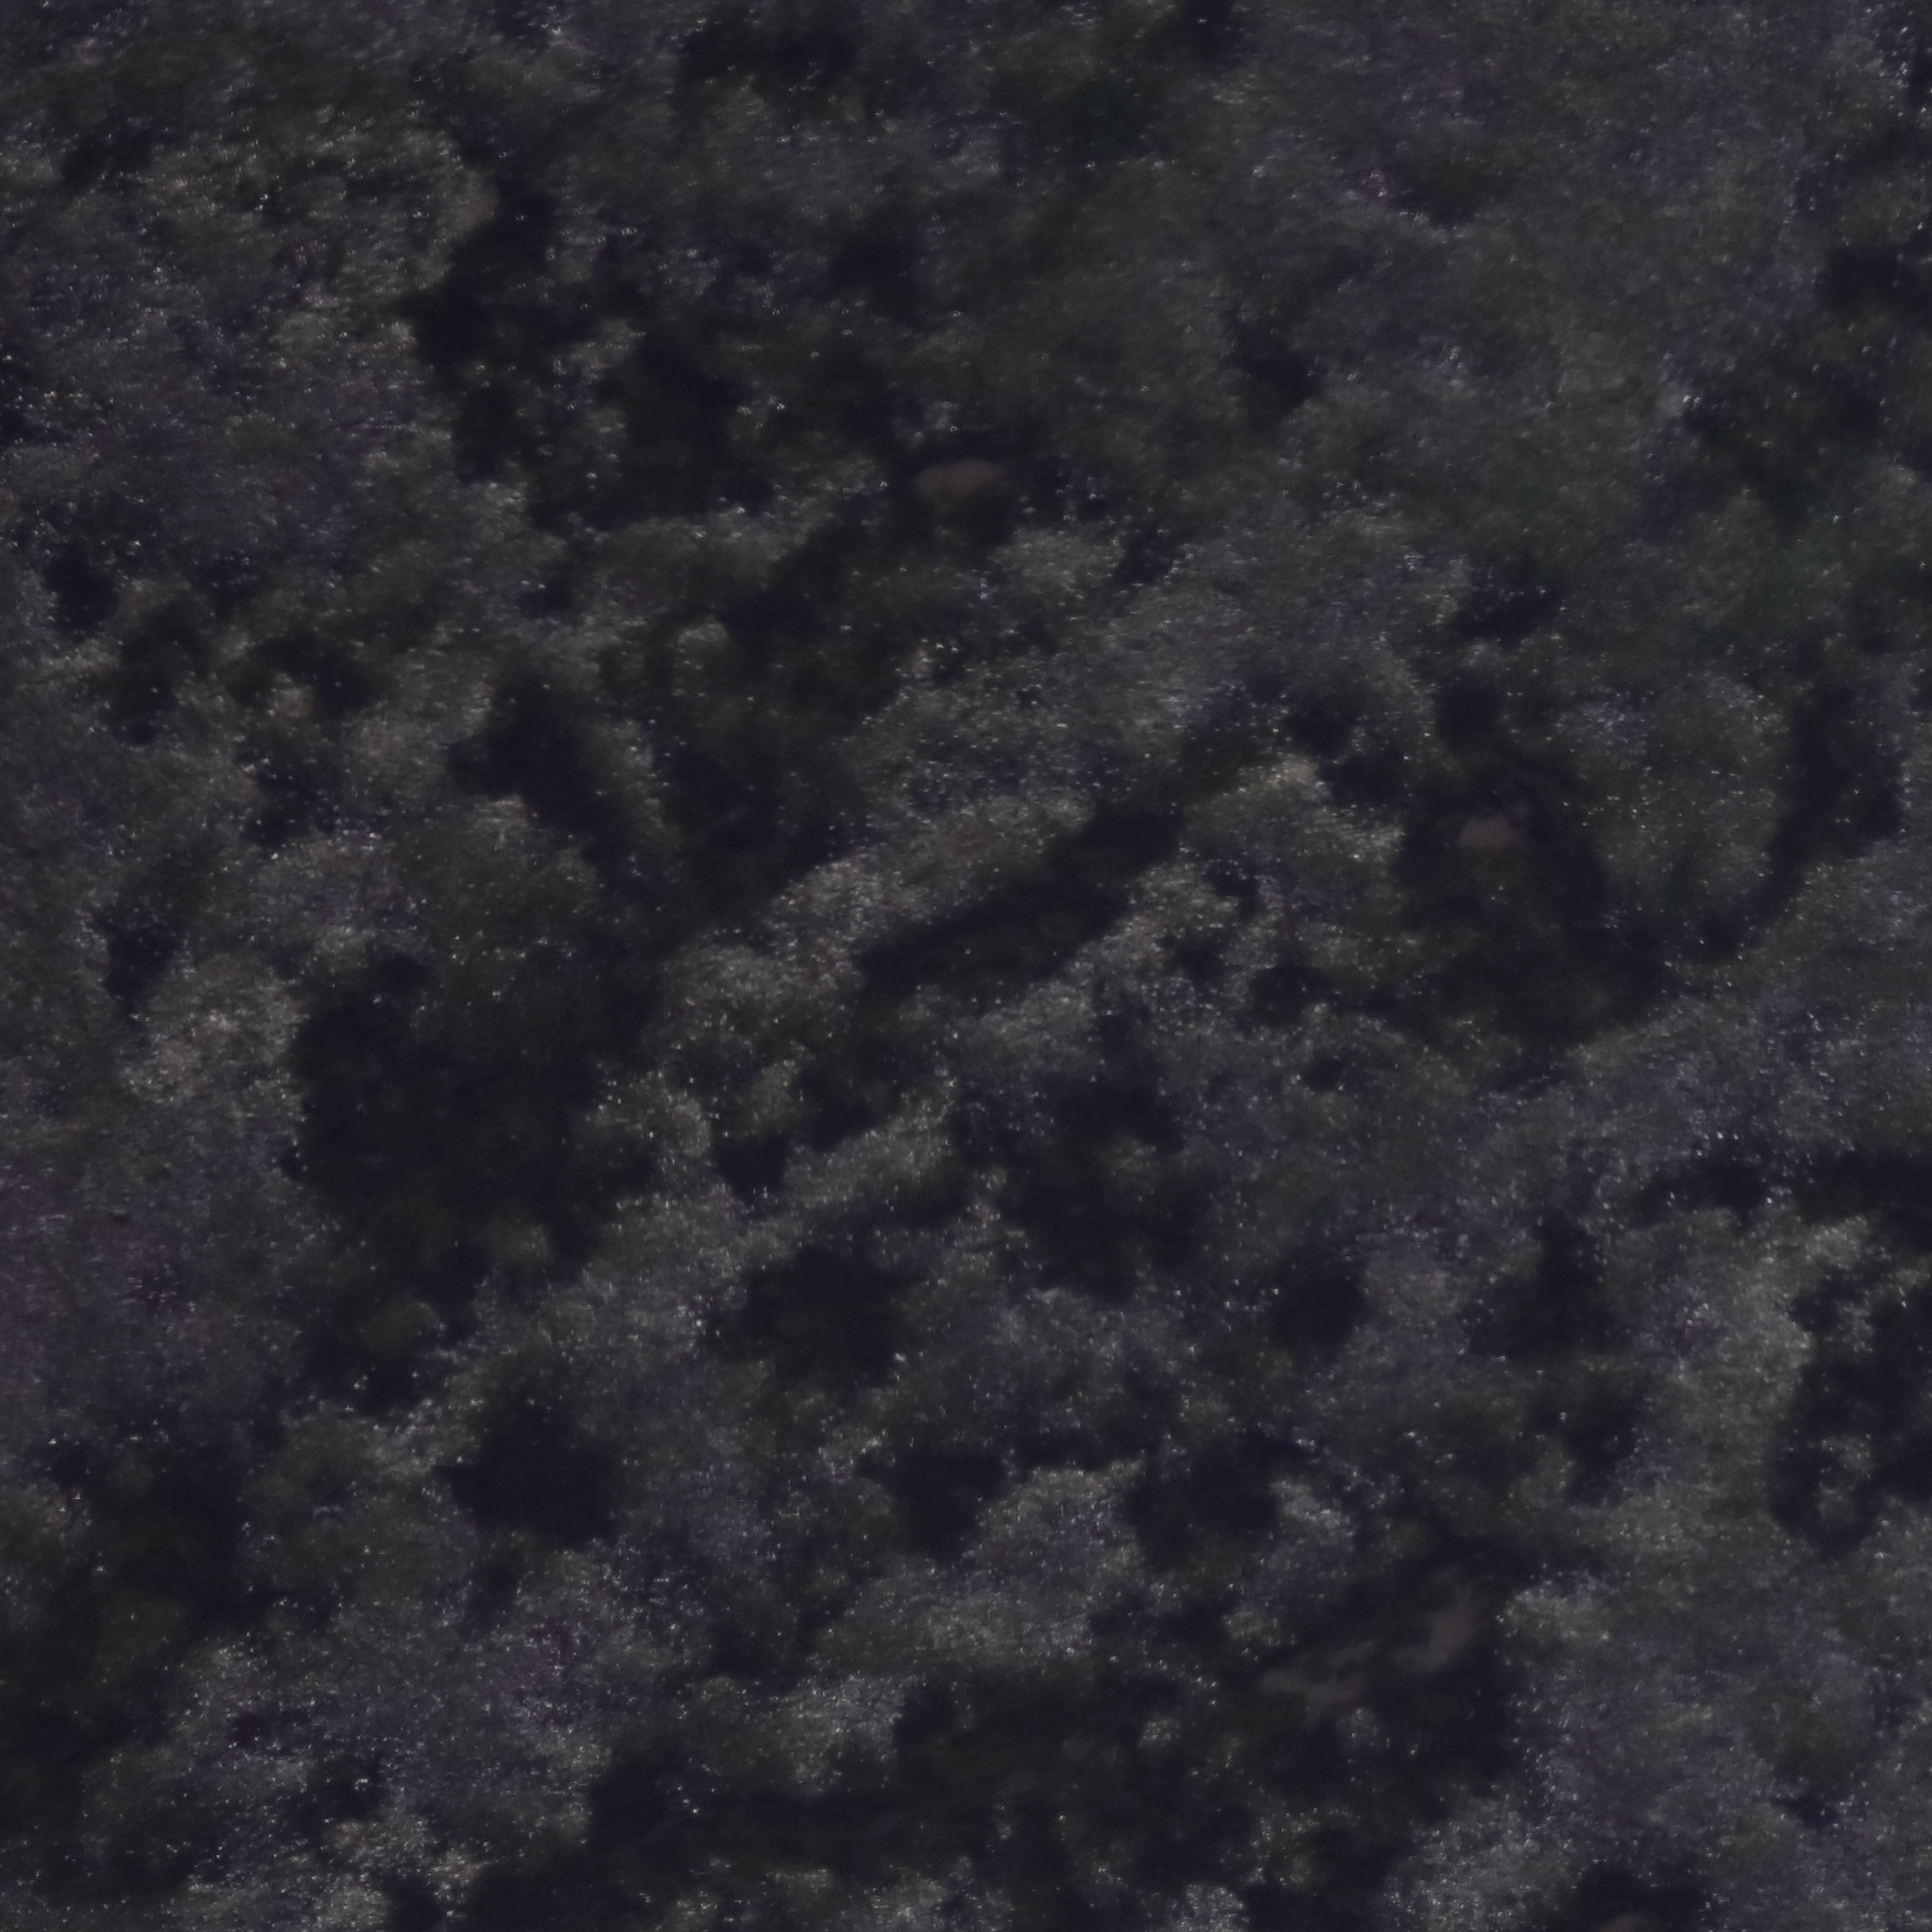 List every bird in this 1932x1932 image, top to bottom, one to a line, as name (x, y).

None